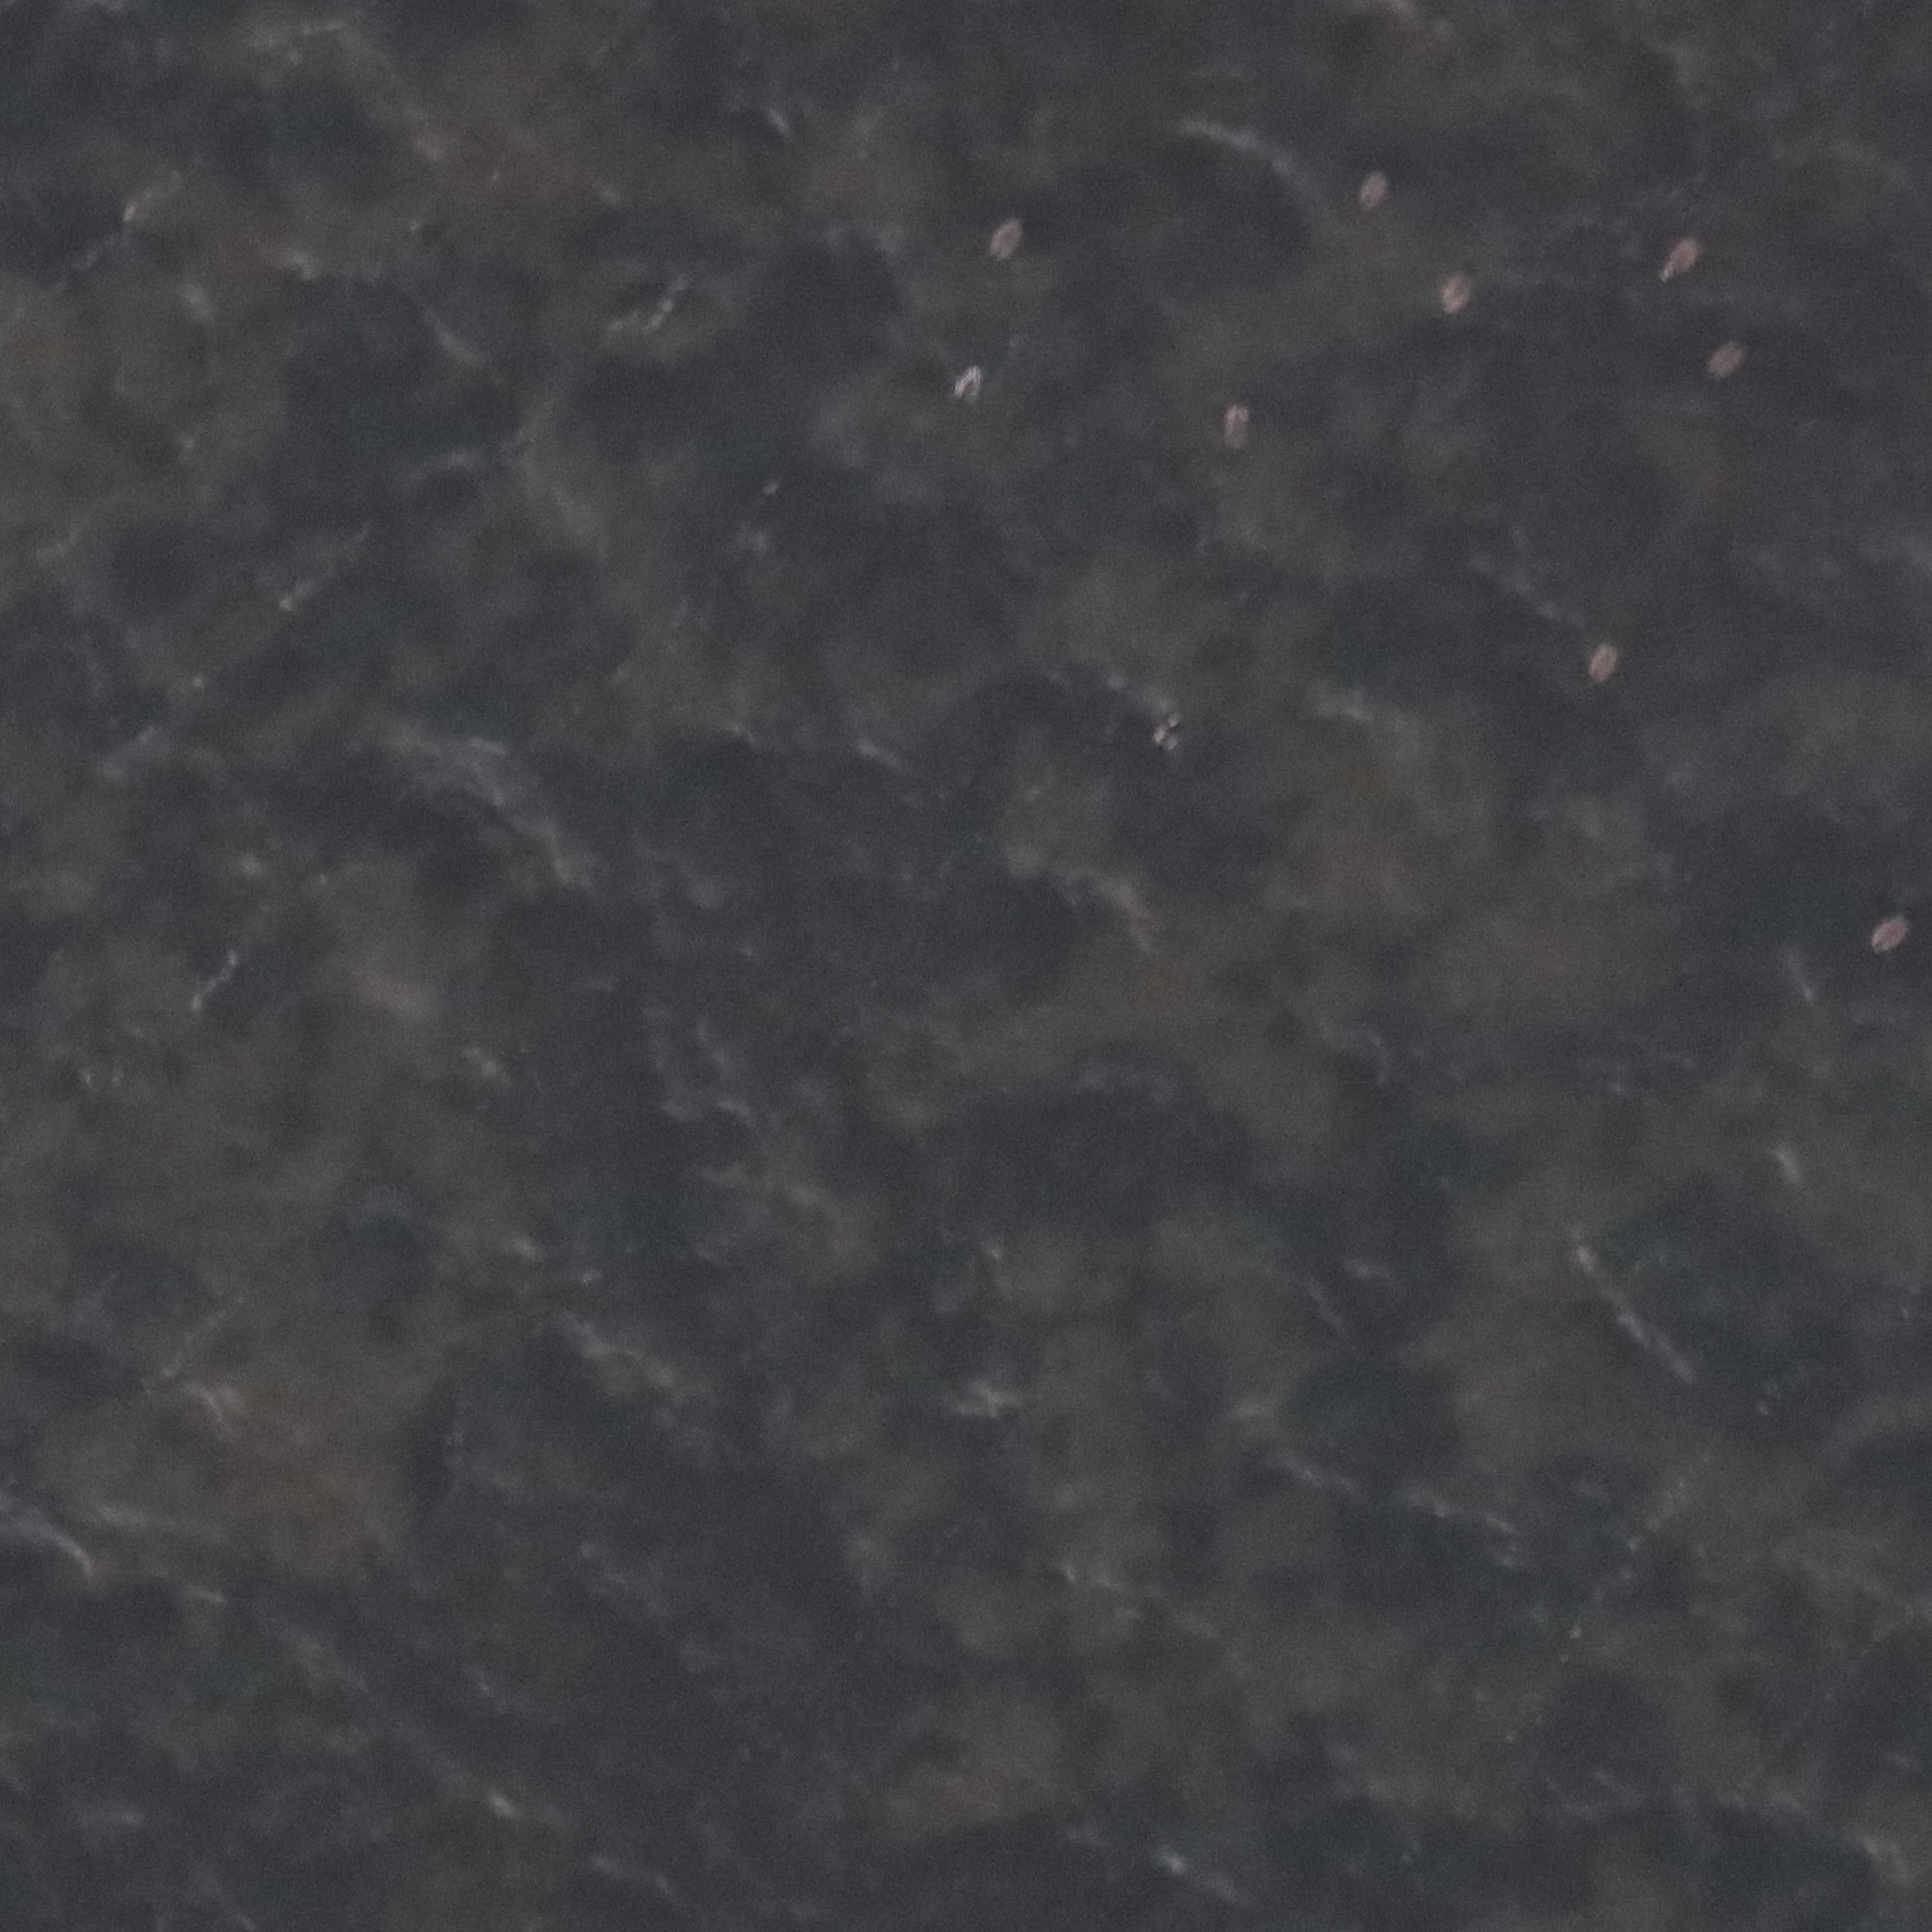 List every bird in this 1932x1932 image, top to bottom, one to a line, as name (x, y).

Canada goose (1369, 184)
Canada goose (1009, 242)
Canada goose (1673, 253)
Canada goose (1460, 290)
Canada goose (1725, 355)
brant (966, 388)
Canada goose (1236, 422)
Canada goose (1607, 661)
brant (1170, 733)
Canada goose (1889, 935)